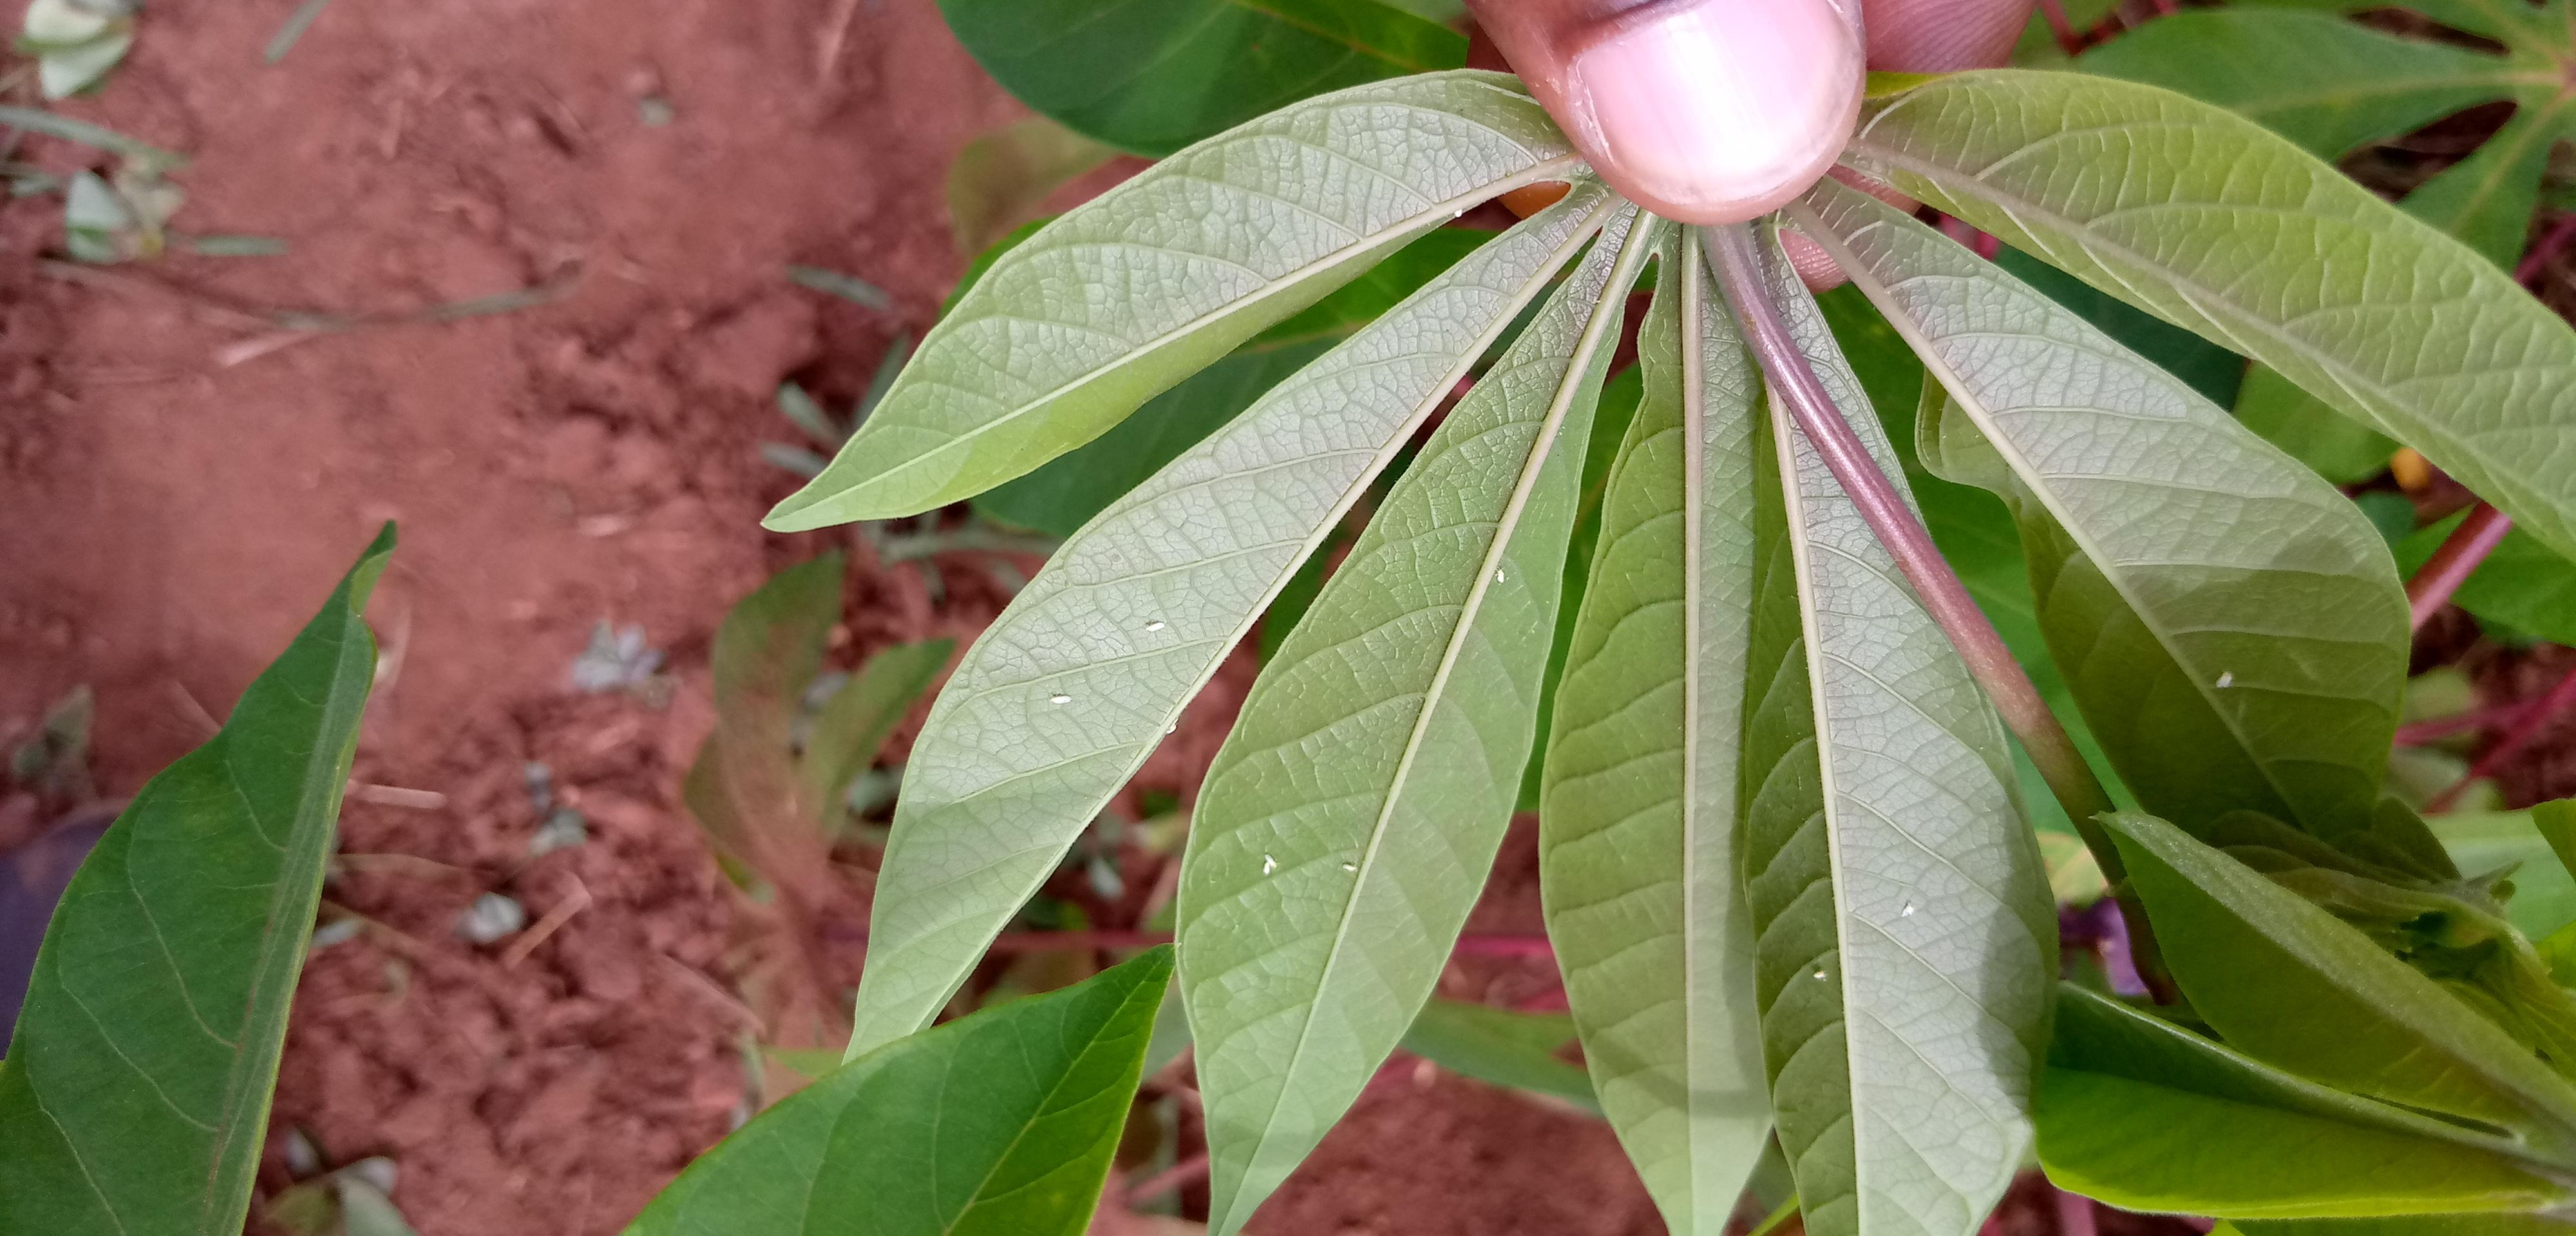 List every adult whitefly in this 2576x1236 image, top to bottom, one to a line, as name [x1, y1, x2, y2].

whitefly [1483, 556, 1513, 595]
whitefly [1135, 613, 1178, 642]
whitefly [2206, 655, 2256, 705]
whitefly [1039, 679, 1089, 727]
whitefly [1155, 709, 1192, 745]
whitefly [1242, 839, 1295, 889]
whitefly [1329, 848, 1365, 882]
whitefly [1893, 883, 1921, 932]
whitefly [1809, 960, 1838, 1001]